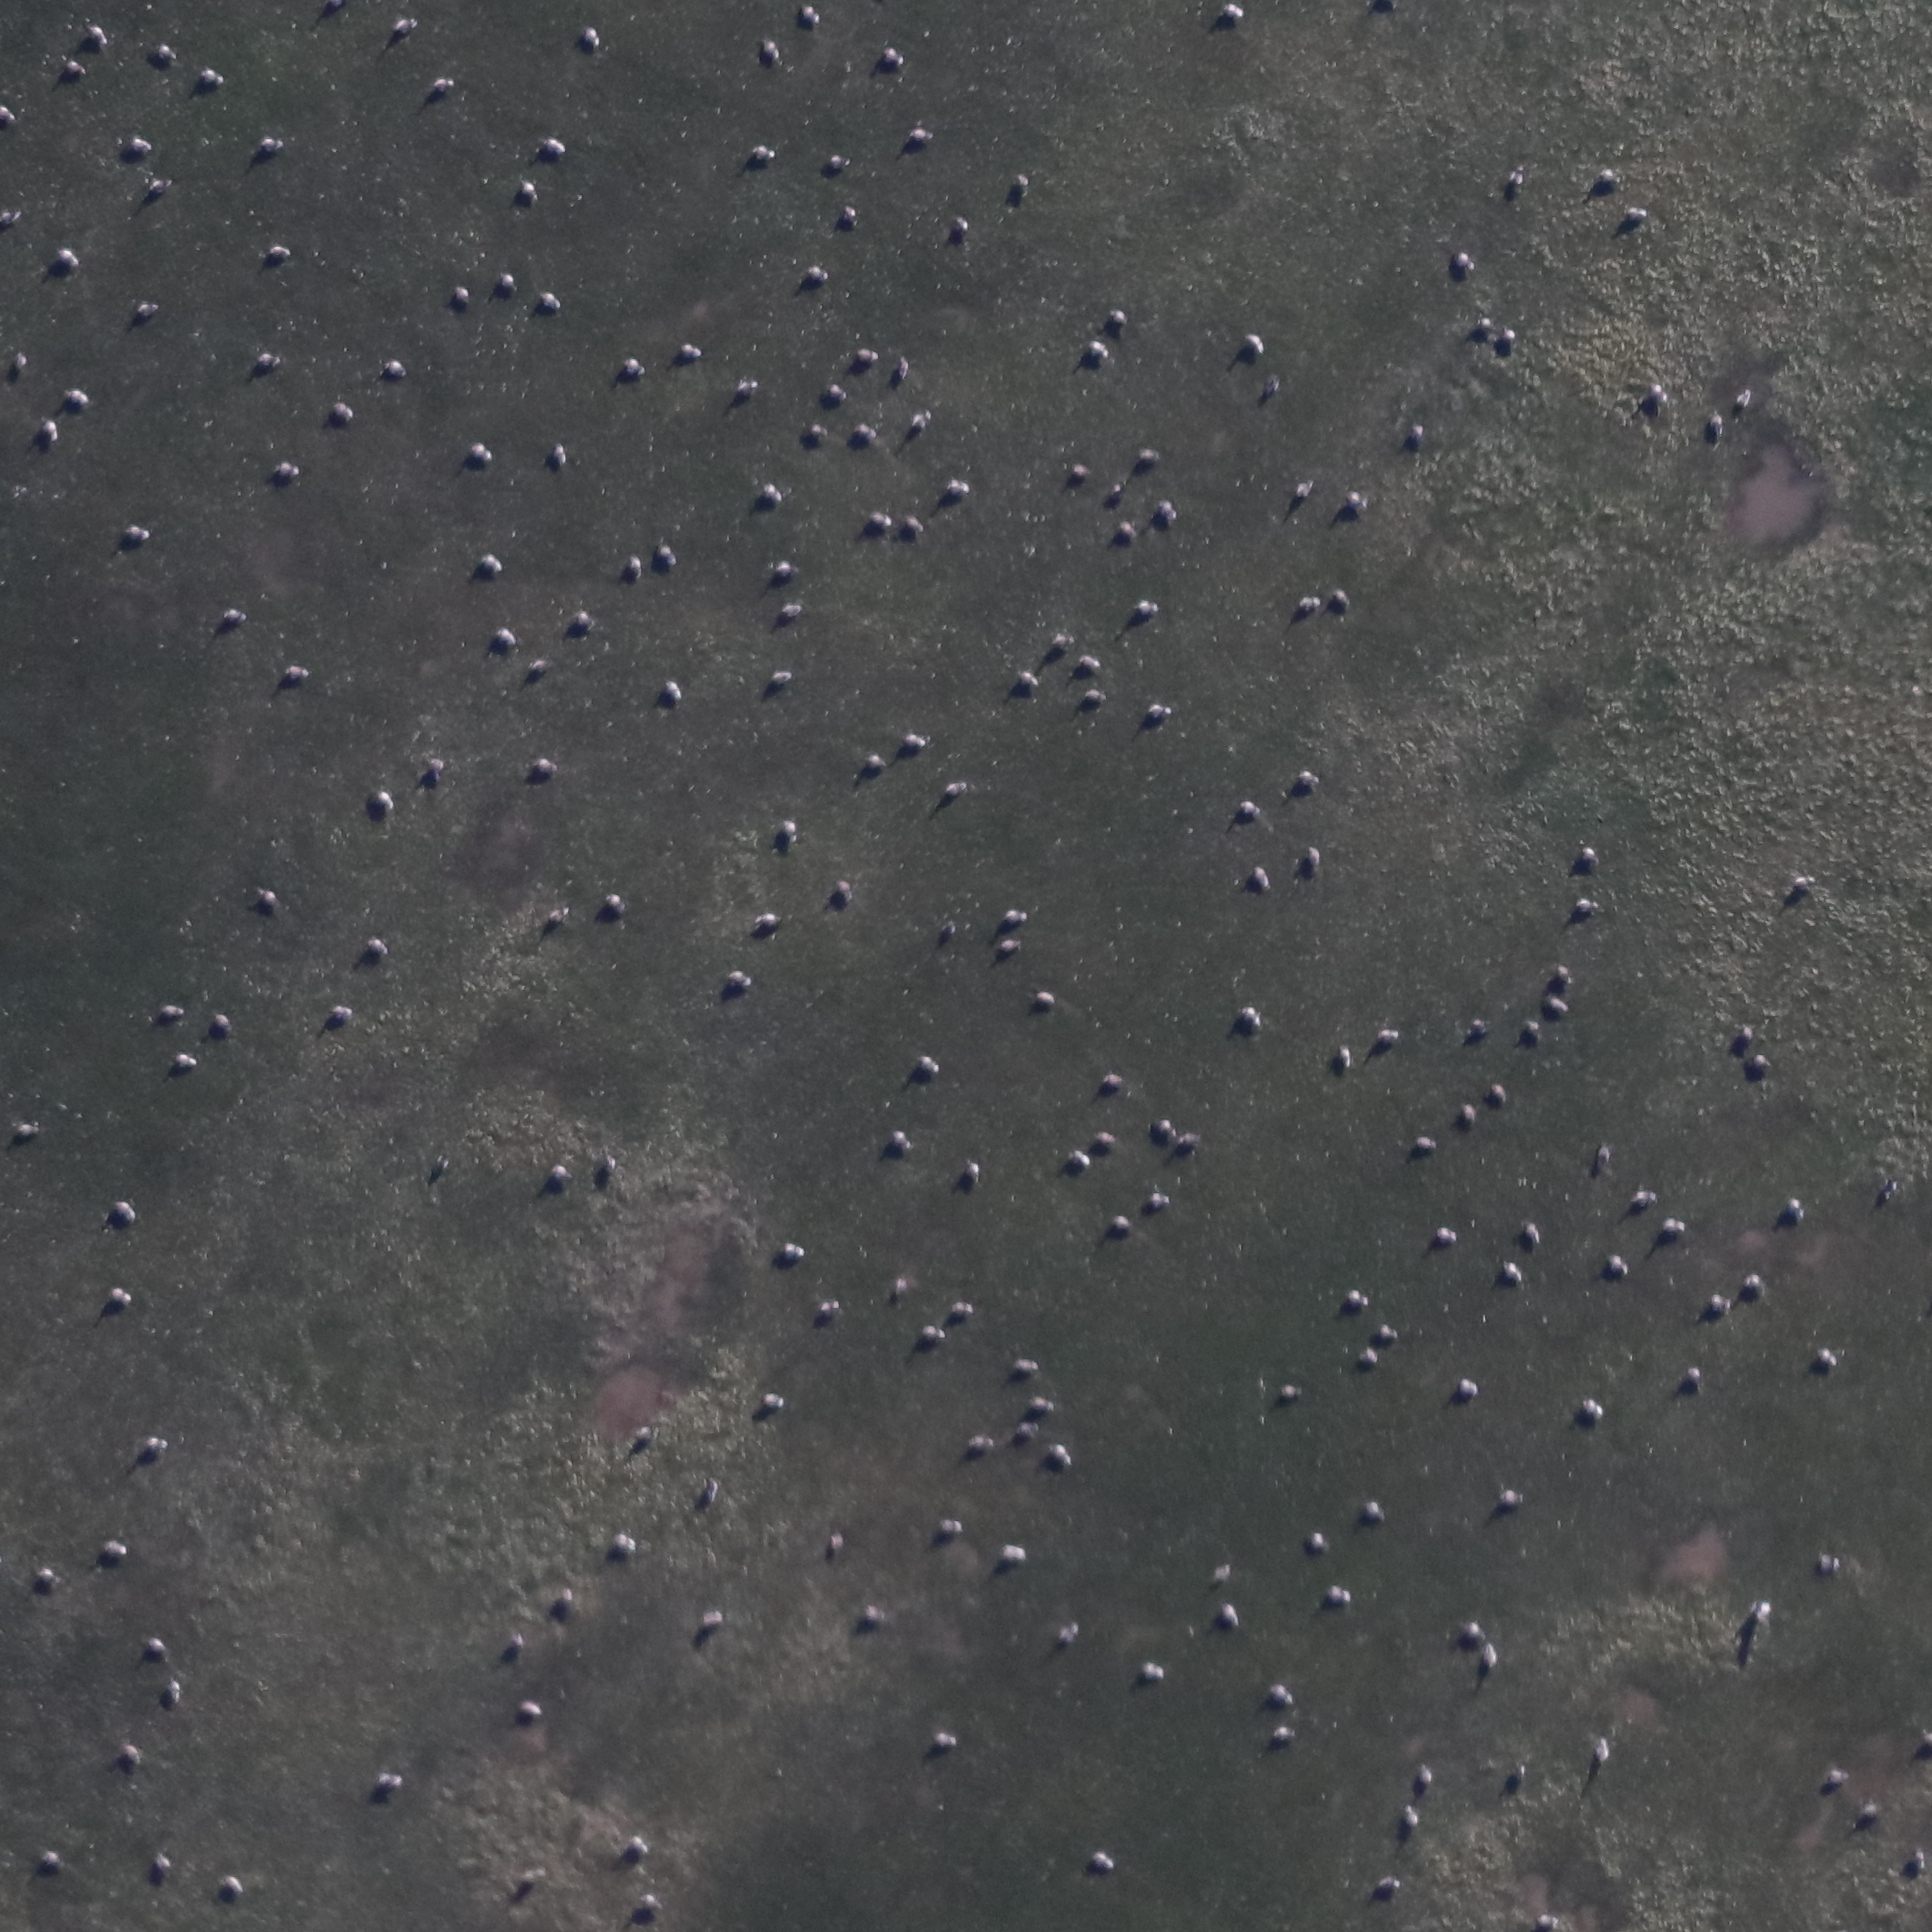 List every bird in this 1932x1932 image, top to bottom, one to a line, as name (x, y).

brant (337, 1)
brant (1232, 7)
brant (811, 16)
brant (405, 26)
brant (97, 33)
brant (591, 37)
brant (772, 50)
brant (166, 51)
brant (892, 56)
brant (73, 67)
brant (211, 77)
brant (441, 84)
brant (2, 116)
brant (921, 135)
brant (271, 144)
brant (141, 145)
brant (554, 146)
brant (763, 153)
brant (839, 163)
brant (1606, 173)
brant (1517, 178)
brant (1020, 183)
brant (158, 185)
brant (530, 189)
brant (850, 214)
brant (8, 216)
brant (1635, 216)
brant (962, 227)
brant (277, 252)
brant (70, 260)
brant (1465, 262)
brant (818, 273)
brant (505, 283)
brant (463, 300)
brant (552, 301)
brant (147, 309)
brant (1118, 317)
brant (1484, 321)
brant (1508, 338)
brant (1251, 341)
brant (1103, 351)
brant (692, 352)
brant (267, 359)
brant (868, 360)
brant (19, 361)
brant (633, 366)
brant (396, 369)
brant (903, 372)
brant (1270, 385)
brant (747, 387)
brant (1658, 394)
brant (79, 397)
brant (838, 398)
brant (1743, 400)
brant (346, 411)
brant (917, 420)
brant (1420, 426)
brant (1719, 428)
brant (50, 429)
brant (865, 436)
brant (817, 439)
brant (482, 455)
brant (559, 456)
brant (1151, 459)
brant (287, 469)
brant (1077, 478)
brant (1303, 486)
brant (958, 487)
brant (1116, 489)
brant (767, 498)
brant (1356, 499)
brant (1169, 511)
brant (881, 520)
brant (921, 526)
brant (137, 532)
brant (1124, 537)
brant (667, 551)
brant (638, 563)
brant (492, 564)
brant (783, 568)
brant (1340, 598)
brant (1317, 604)
brant (1148, 608)
brant (793, 609)
brant (234, 616)
brant (579, 627)
brant (509, 637)
brant (1063, 641)
brant (1091, 663)
brant (544, 666)
brant (300, 670)
brant (1029, 678)
brant (784, 680)
brant (668, 693)
brant (1095, 699)
brant (1158, 711)
brant (915, 740)
brant (877, 762)
brant (553, 768)
brant (436, 773)
brant (1310, 779)
brant (955, 790)
brant (389, 806)
brant (1249, 807)
brant (789, 832)
brant (1590, 855)
brant (1318, 858)
brant (1263, 880)
brant (1811, 881)
brant (844, 891)
brant (271, 898)
brant (617, 903)
brant (1588, 907)
brant (768, 916)
brant (1016, 918)
brant (564, 922)
brant (947, 927)
brant (380, 946)
brant (1007, 948)
brant (1563, 976)
brant (738, 978)
brant (1050, 1001)
brant (1559, 1004)
brant (171, 1011)
brant (341, 1012)
brant (1254, 1018)
brant (1480, 1023)
brant (223, 1027)
brant (1543, 1028)
brant (1749, 1030)
brant (1384, 1036)
brant (185, 1061)
brant (1754, 1061)
brant (1344, 1062)
brant (930, 1065)
brant (1109, 1078)
brant (1495, 1093)
brant (1469, 1109)
brant (1164, 1126)
brant (37, 1131)
brant (1109, 1138)
brant (902, 1140)
brant (1429, 1144)
brant (1189, 1145)
brant (1081, 1158)
brant (1604, 1158)
brant (617, 1164)
brant (443, 1167)
brant (561, 1170)
brant (973, 1170)
brant (1889, 1191)
brant (1645, 1199)
brant (1159, 1200)
brant (1796, 1211)
brant (129, 1213)
brant (1120, 1223)
brant (1676, 1226)
brant (1448, 1233)
brant (1528, 1236)
brant (792, 1252)
brant (1616, 1264)
brant (1513, 1271)
brant (1758, 1283)
brant (899, 1286)
brant (122, 1297)
brant (1357, 1297)
brant (1721, 1303)
brant (829, 1308)
brant (964, 1309)
brant (934, 1333)
brant (1388, 1333)
brant (1365, 1354)
brant (1828, 1361)
brant (1027, 1362)
brant (1694, 1371)
brant (1473, 1387)
brant (1290, 1391)
brant (775, 1400)
brant (1042, 1405)
brant (1593, 1409)
brant (1024, 1427)
brant (639, 1434)
brant (978, 1443)
brant (156, 1445)
brant (1061, 1452)
brant (711, 1488)
brant (1509, 1499)
brant (1373, 1509)
brant (947, 1526)
brant (835, 1542)
brant (1318, 1542)
brant (626, 1547)
brant (115, 1551)
brant (1015, 1551)
brant (1829, 1563)
brant (1225, 1574)
brant (48, 1576)
brant (1340, 1596)
brant (569, 1599)
brant (1763, 1615)
brant (870, 1616)
brant (1229, 1618)
brant (709, 1619)
brant (1478, 1627)
brant (1068, 1634)
brant (156, 1646)
brant (518, 1647)
brant (1490, 1657)
brant (1160, 1673)
brant (171, 1690)
brant (1279, 1700)
brant (532, 1711)
brant (1282, 1734)
brant (949, 1740)
brant (1605, 1751)
brant (130, 1752)
brant (1429, 1774)
brant (1520, 1774)
brant (1836, 1776)
brant (392, 1780)
brant (1872, 1807)
brant (1411, 1817)
brant (642, 1845)
brant (51, 1859)
brant (1104, 1861)
brant (1918, 1861)
brant (164, 1862)
brant (535, 1877)
brant (1392, 1881)
brant (234, 1886)
brant (657, 1903)
brant (1550, 1923)